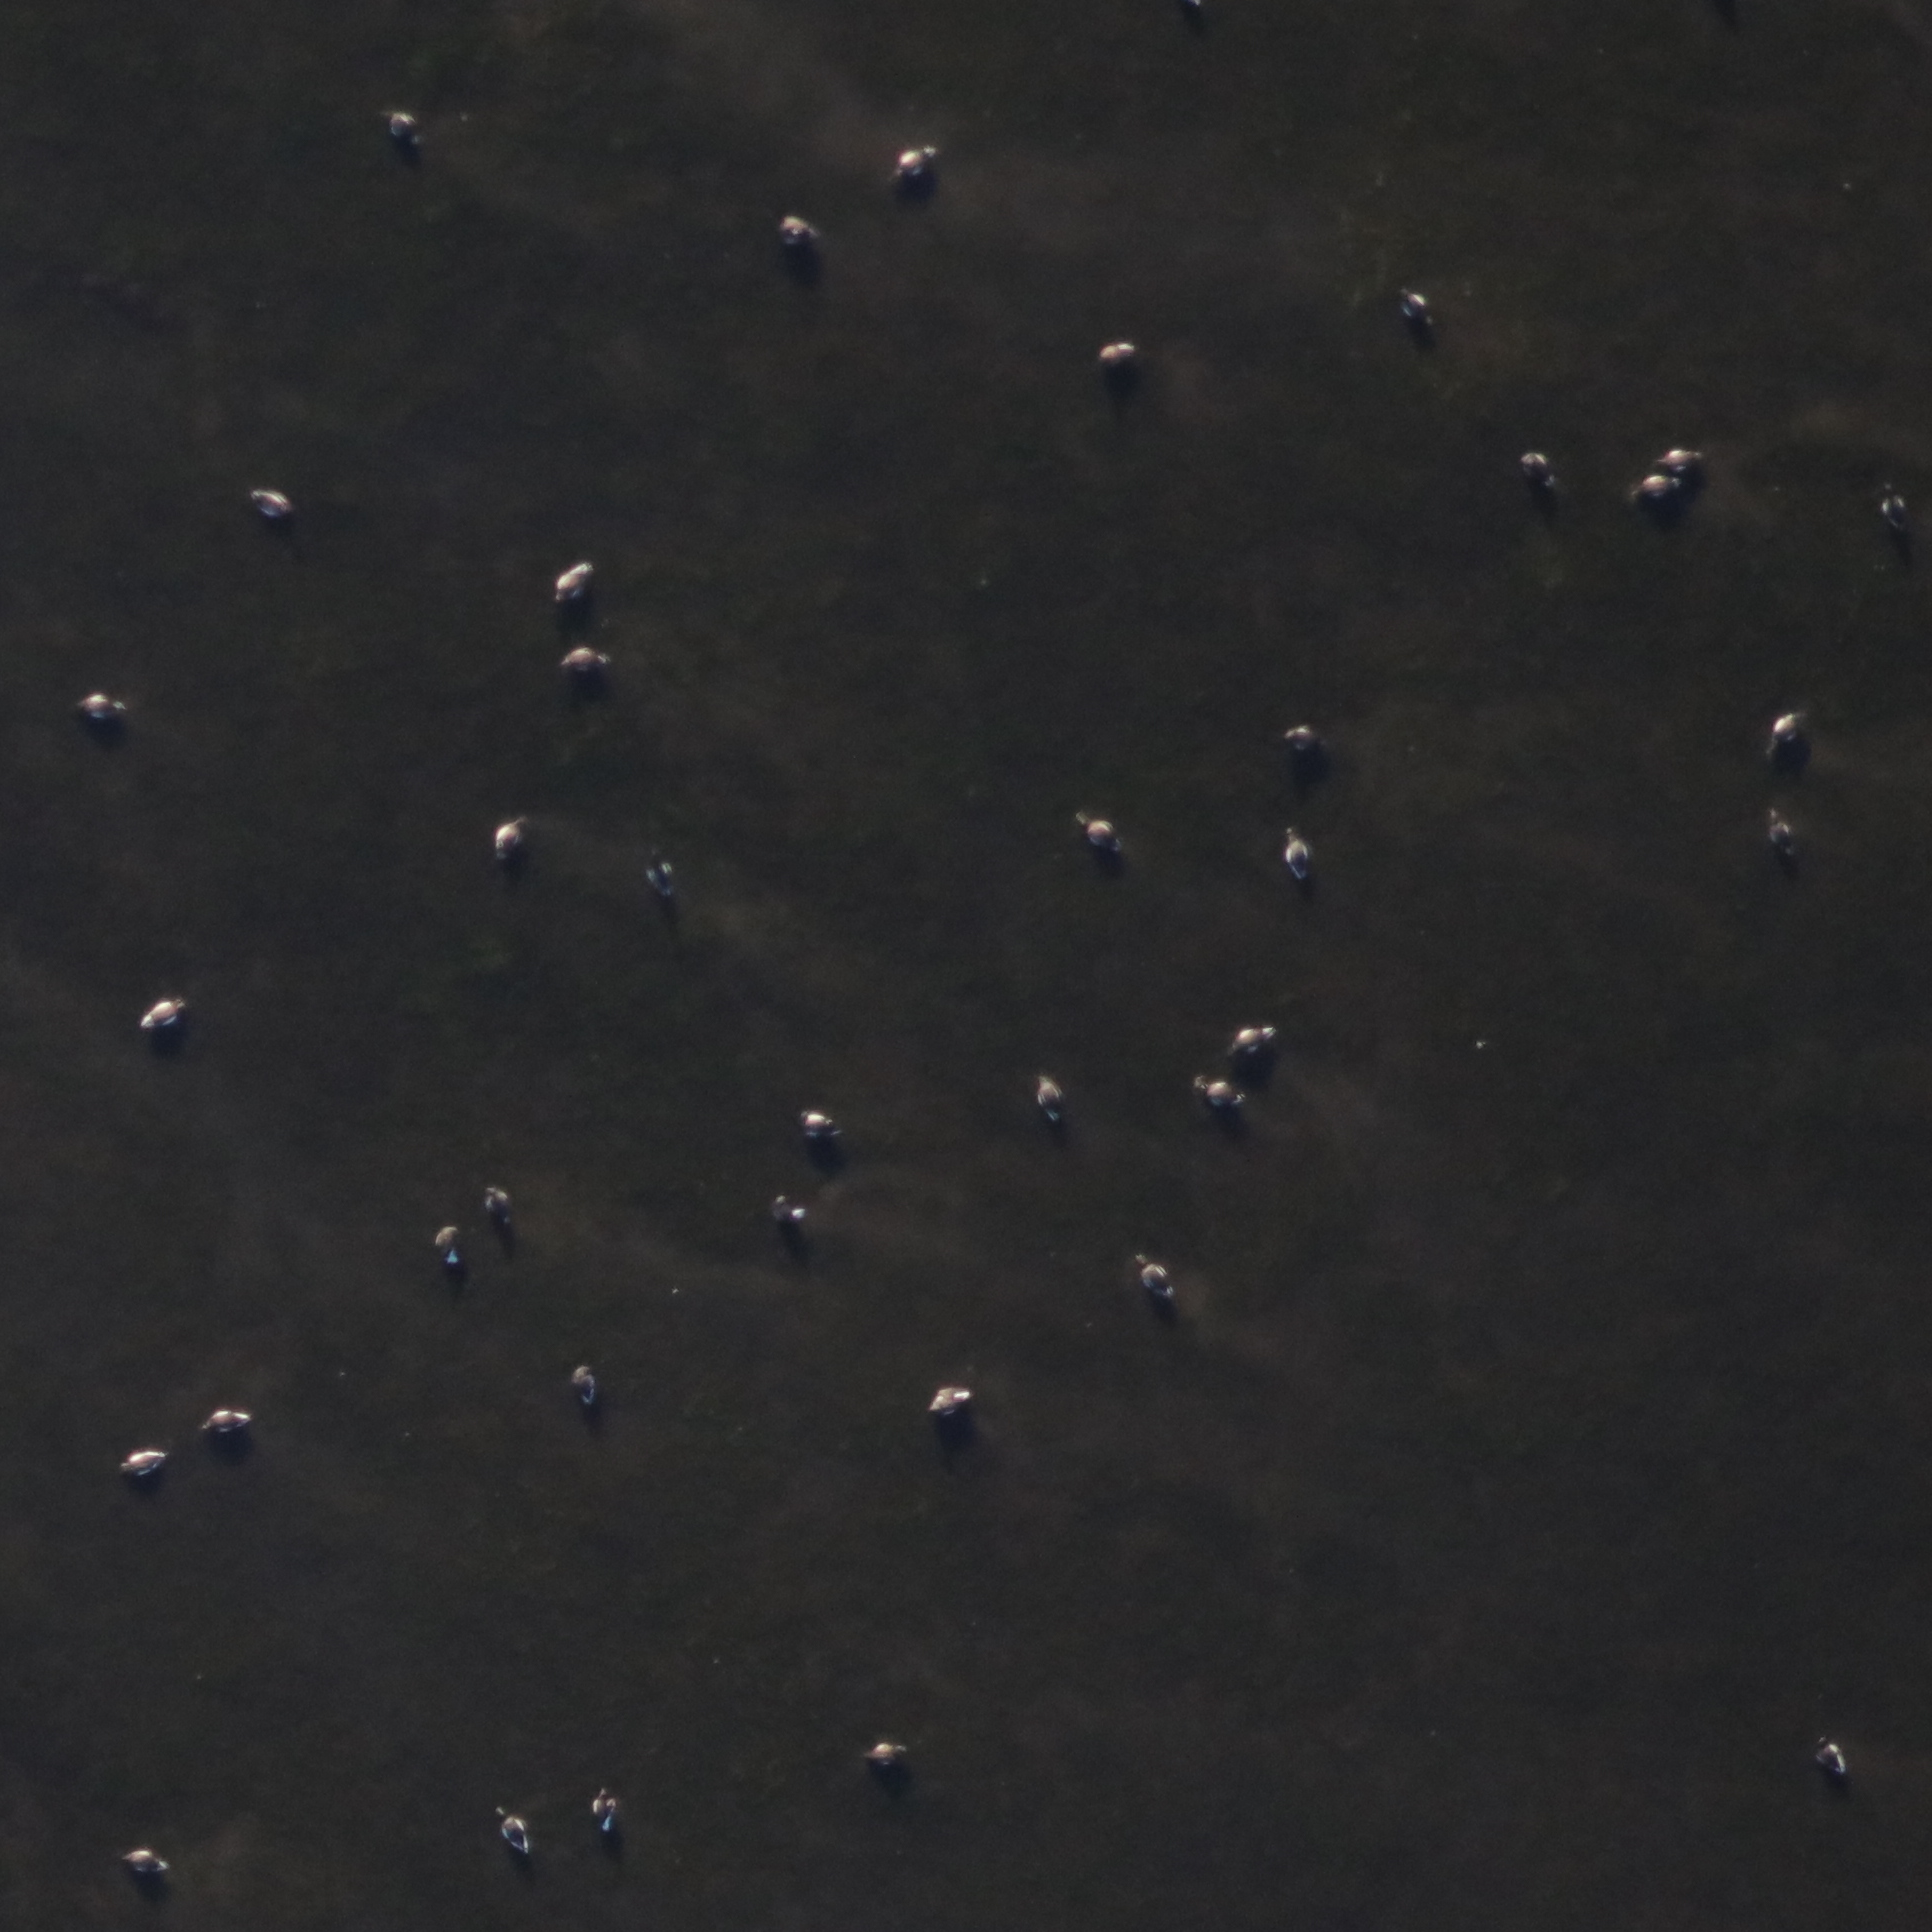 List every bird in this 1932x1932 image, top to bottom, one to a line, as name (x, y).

brant (402, 127)
brant (915, 164)
brant (793, 232)
brant (1416, 309)
brant (1113, 356)
brant (1681, 456)
brant (1542, 473)
brant (1649, 488)
brant (273, 506)
brant (1894, 509)
brant (571, 586)
brant (583, 660)
brant (99, 709)
brant (1785, 731)
brant (1304, 741)
brant (1774, 834)
brant (1100, 836)
brant (510, 840)
brant (1296, 854)
brant (662, 871)
brant (163, 1016)
brant (1252, 1041)
brant (1221, 1095)
brant (1051, 1098)
brant (816, 1125)
brant (495, 1202)
brant (786, 1213)
brant (456, 1252)
brant (1156, 1274)
brant (584, 1385)
brant (949, 1401)
brant (225, 1423)
brant (144, 1463)
brant (886, 1757)
brant (1830, 1759)
brant (606, 1810)
brant (514, 1830)
brant (144, 1866)